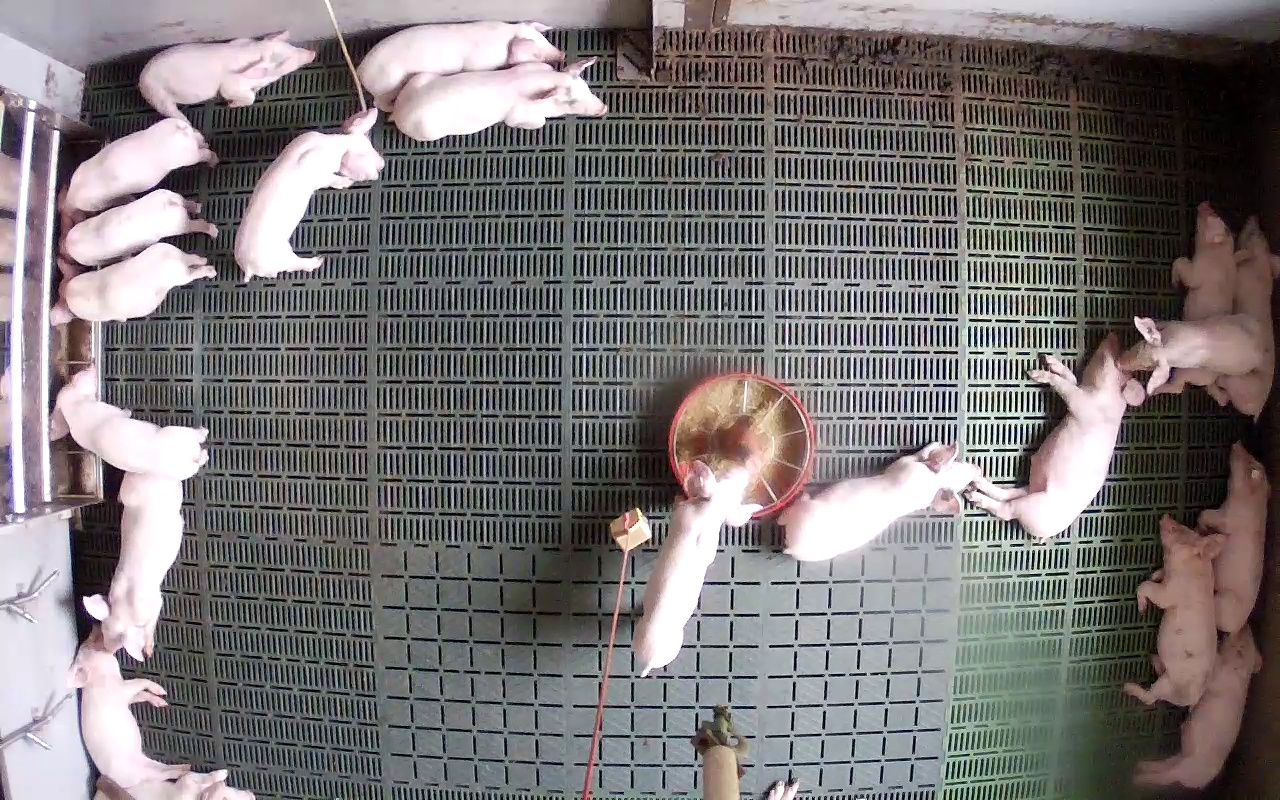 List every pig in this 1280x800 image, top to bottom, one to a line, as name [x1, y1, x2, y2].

pig [355, 20, 565, 112]
pig [138, 28, 320, 125]
pig [387, 53, 611, 142]
pig [234, 106, 387, 284]
pig [57, 118, 219, 222]
pig [60, 190, 218, 267]
pig [1154, 200, 1255, 396]
pig [1207, 213, 1278, 423]
pig [47, 243, 218, 324]
pig [1116, 313, 1266, 397]
pig [964, 330, 1145, 545]
pig [47, 365, 211, 481]
pig [1196, 438, 1272, 636]
pig [777, 439, 982, 561]
pig [631, 461, 765, 681]
pig [84, 472, 187, 661]
pig [1122, 513, 1231, 708]
pig [1133, 623, 1266, 787]
pig [65, 624, 191, 790]
pig [95, 766, 255, 799]